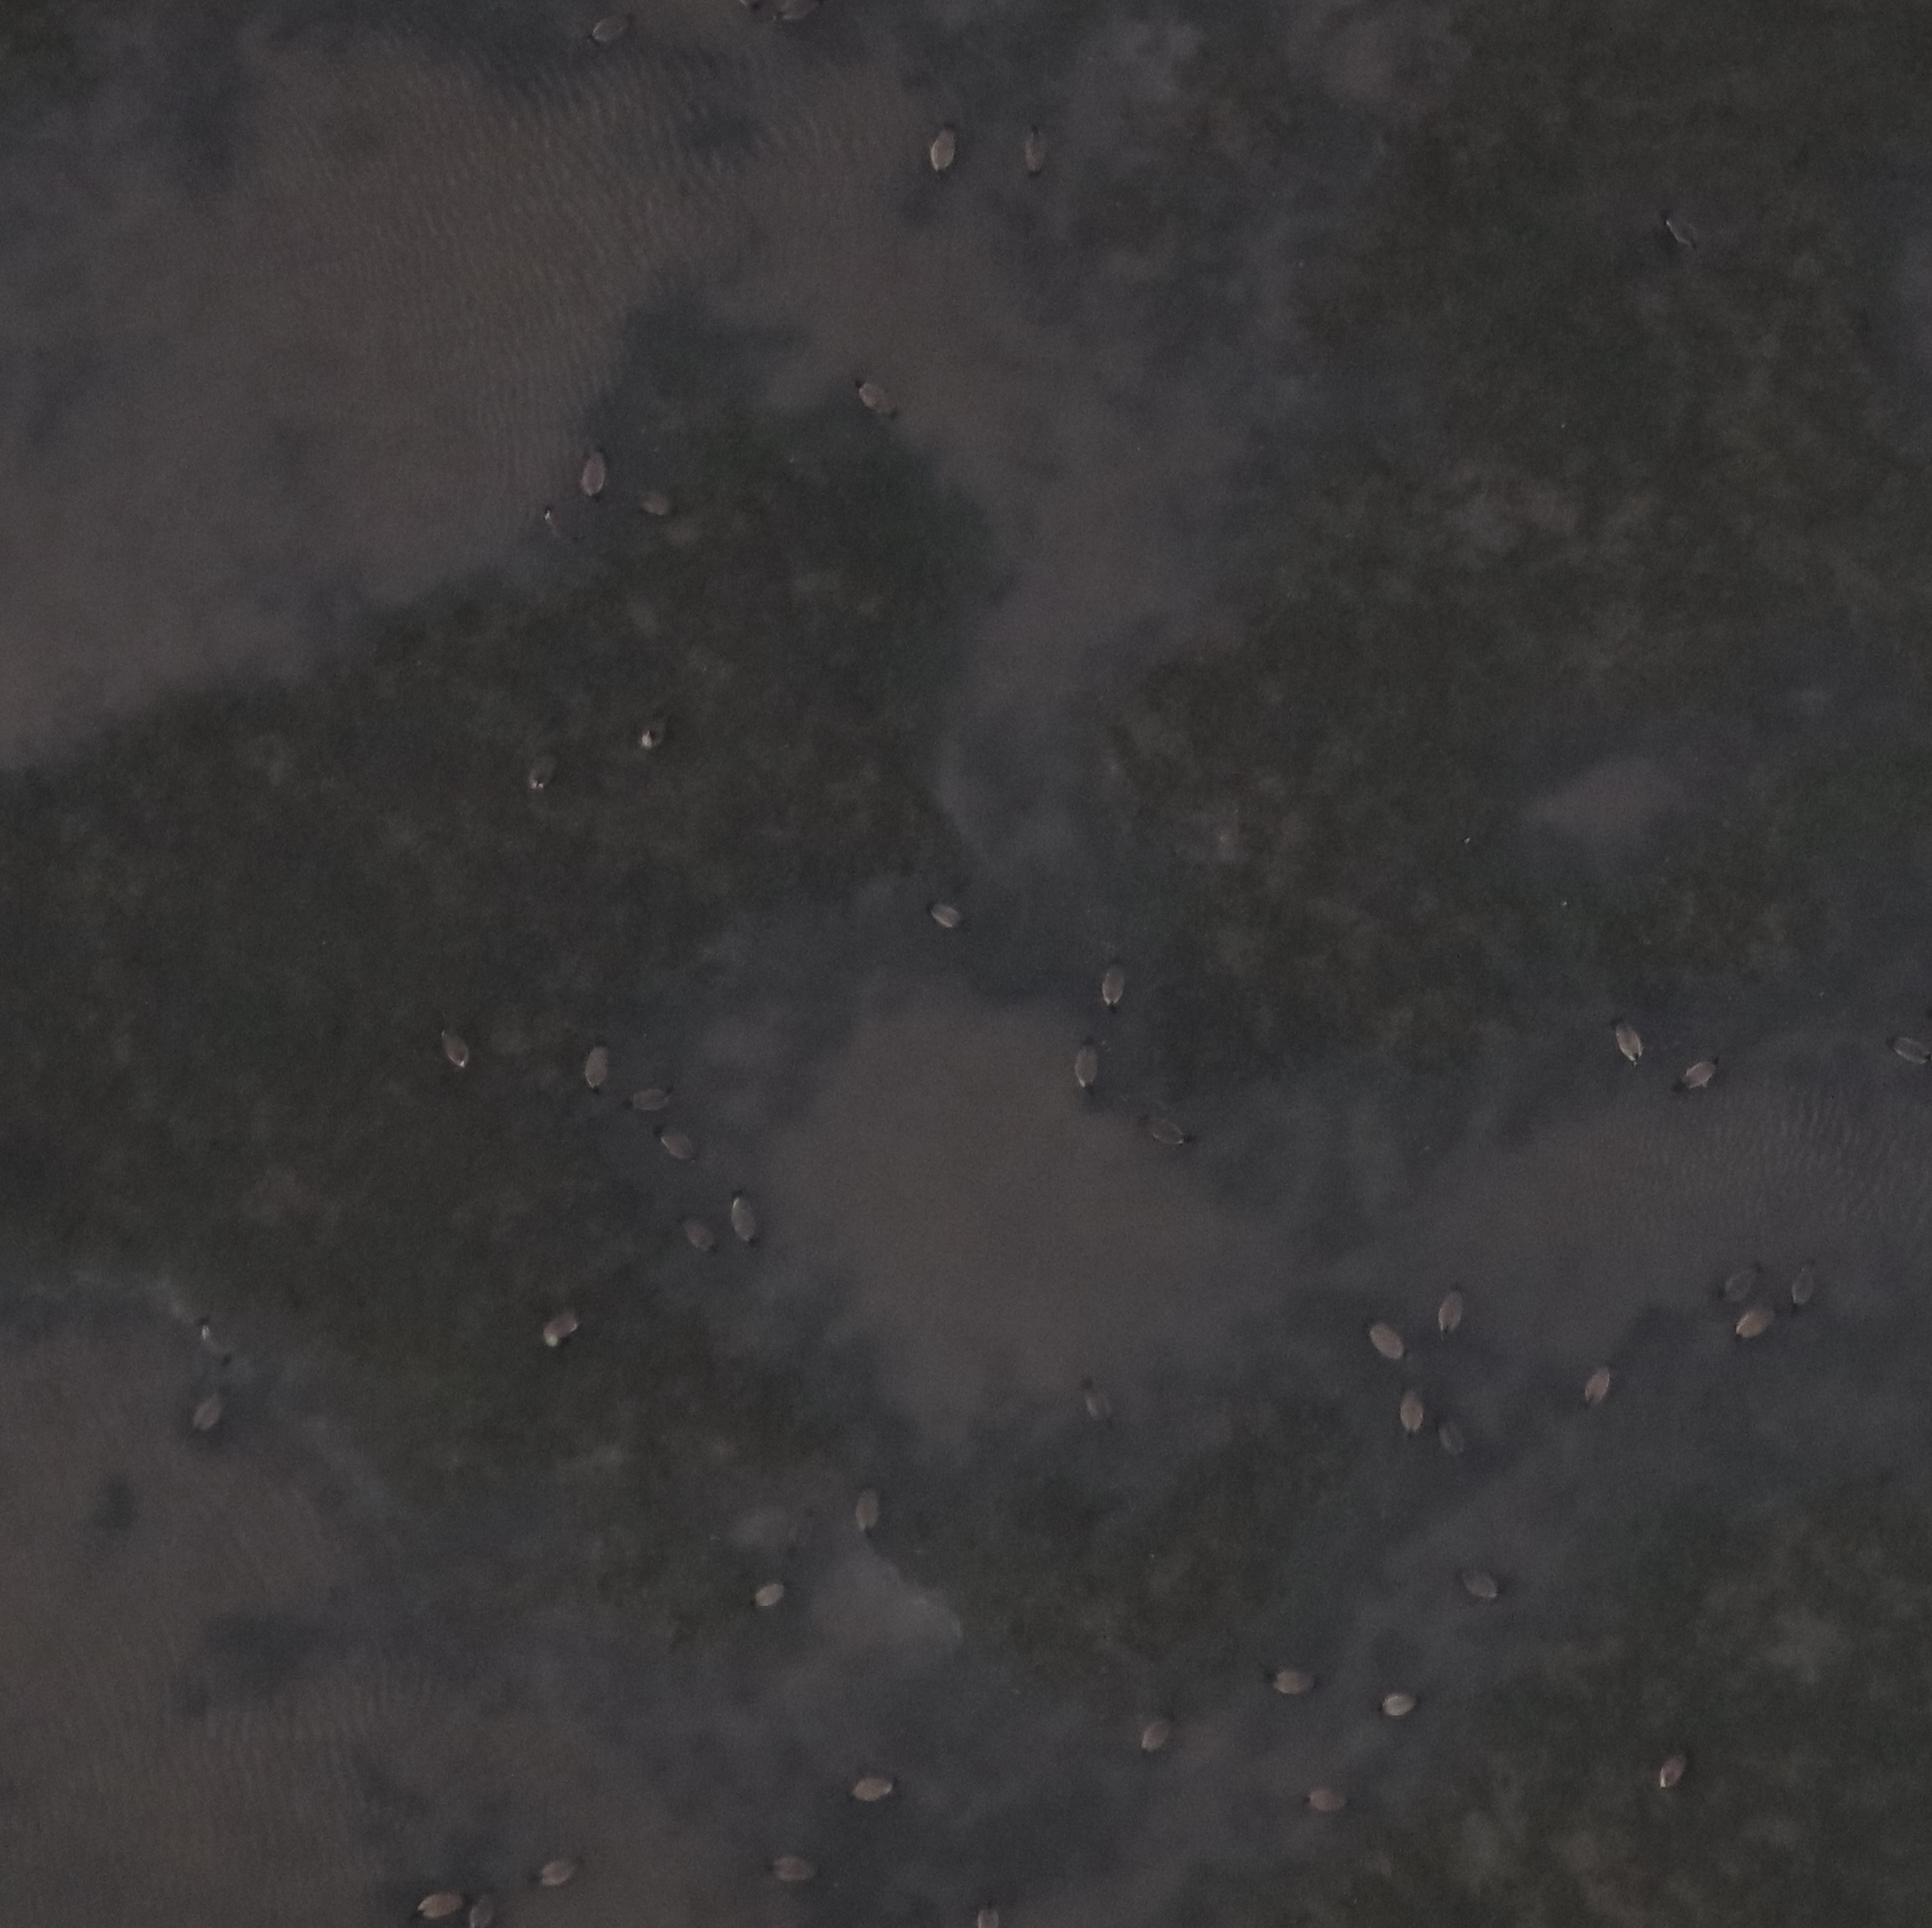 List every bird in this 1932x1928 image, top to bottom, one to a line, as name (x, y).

Canada goose (797, 4)
Canada goose (607, 30)
Canada goose (943, 151)
Canada goose (1038, 151)
Canada goose (1681, 231)
Canada goose (878, 397)
Canada goose (593, 474)
Canada goose (662, 507)
Canada goose (557, 519)
Canada goose (655, 735)
Canada goose (545, 769)
Canada goose (949, 918)
Canada goose (1113, 985)
Canada goose (1628, 1040)
Canada goose (457, 1046)
Canada goose (1909, 1051)
Canada goose (1087, 1065)
Canada goose (598, 1067)
Canada goose (1697, 1073)
Canada goose (650, 1099)
Canada goose (1164, 1135)
Canada goose (675, 1142)
Canada goose (745, 1219)
Canada goose (699, 1238)
Canada goose (1745, 1285)
Canada goose (1803, 1285)
Canada goose (1445, 1313)
Canada goose (1750, 1322)
Canada goose (561, 1327)
Canada goose (217, 1339)
Canada goose (1391, 1344)
Canada goose (1597, 1386)
Canada goose (1096, 1401)
Canada goose (1410, 1412)
Canada goose (207, 1414)
Canada goose (1450, 1433)
Canada goose (872, 1510)
Canada goose (1483, 1585)
Canada goose (770, 1597)
Canada goose (1290, 1678)
Canada goose (1397, 1704)
Canada goose (1151, 1737)
Canada goose (1674, 1768)
Canada goose (873, 1786)
Canada goose (1327, 1800)
Canada goose (795, 1868)
Canada goose (557, 1872)
Canada goose (441, 1906)
Canada goose (484, 1915)
Canada goose (987, 1916)